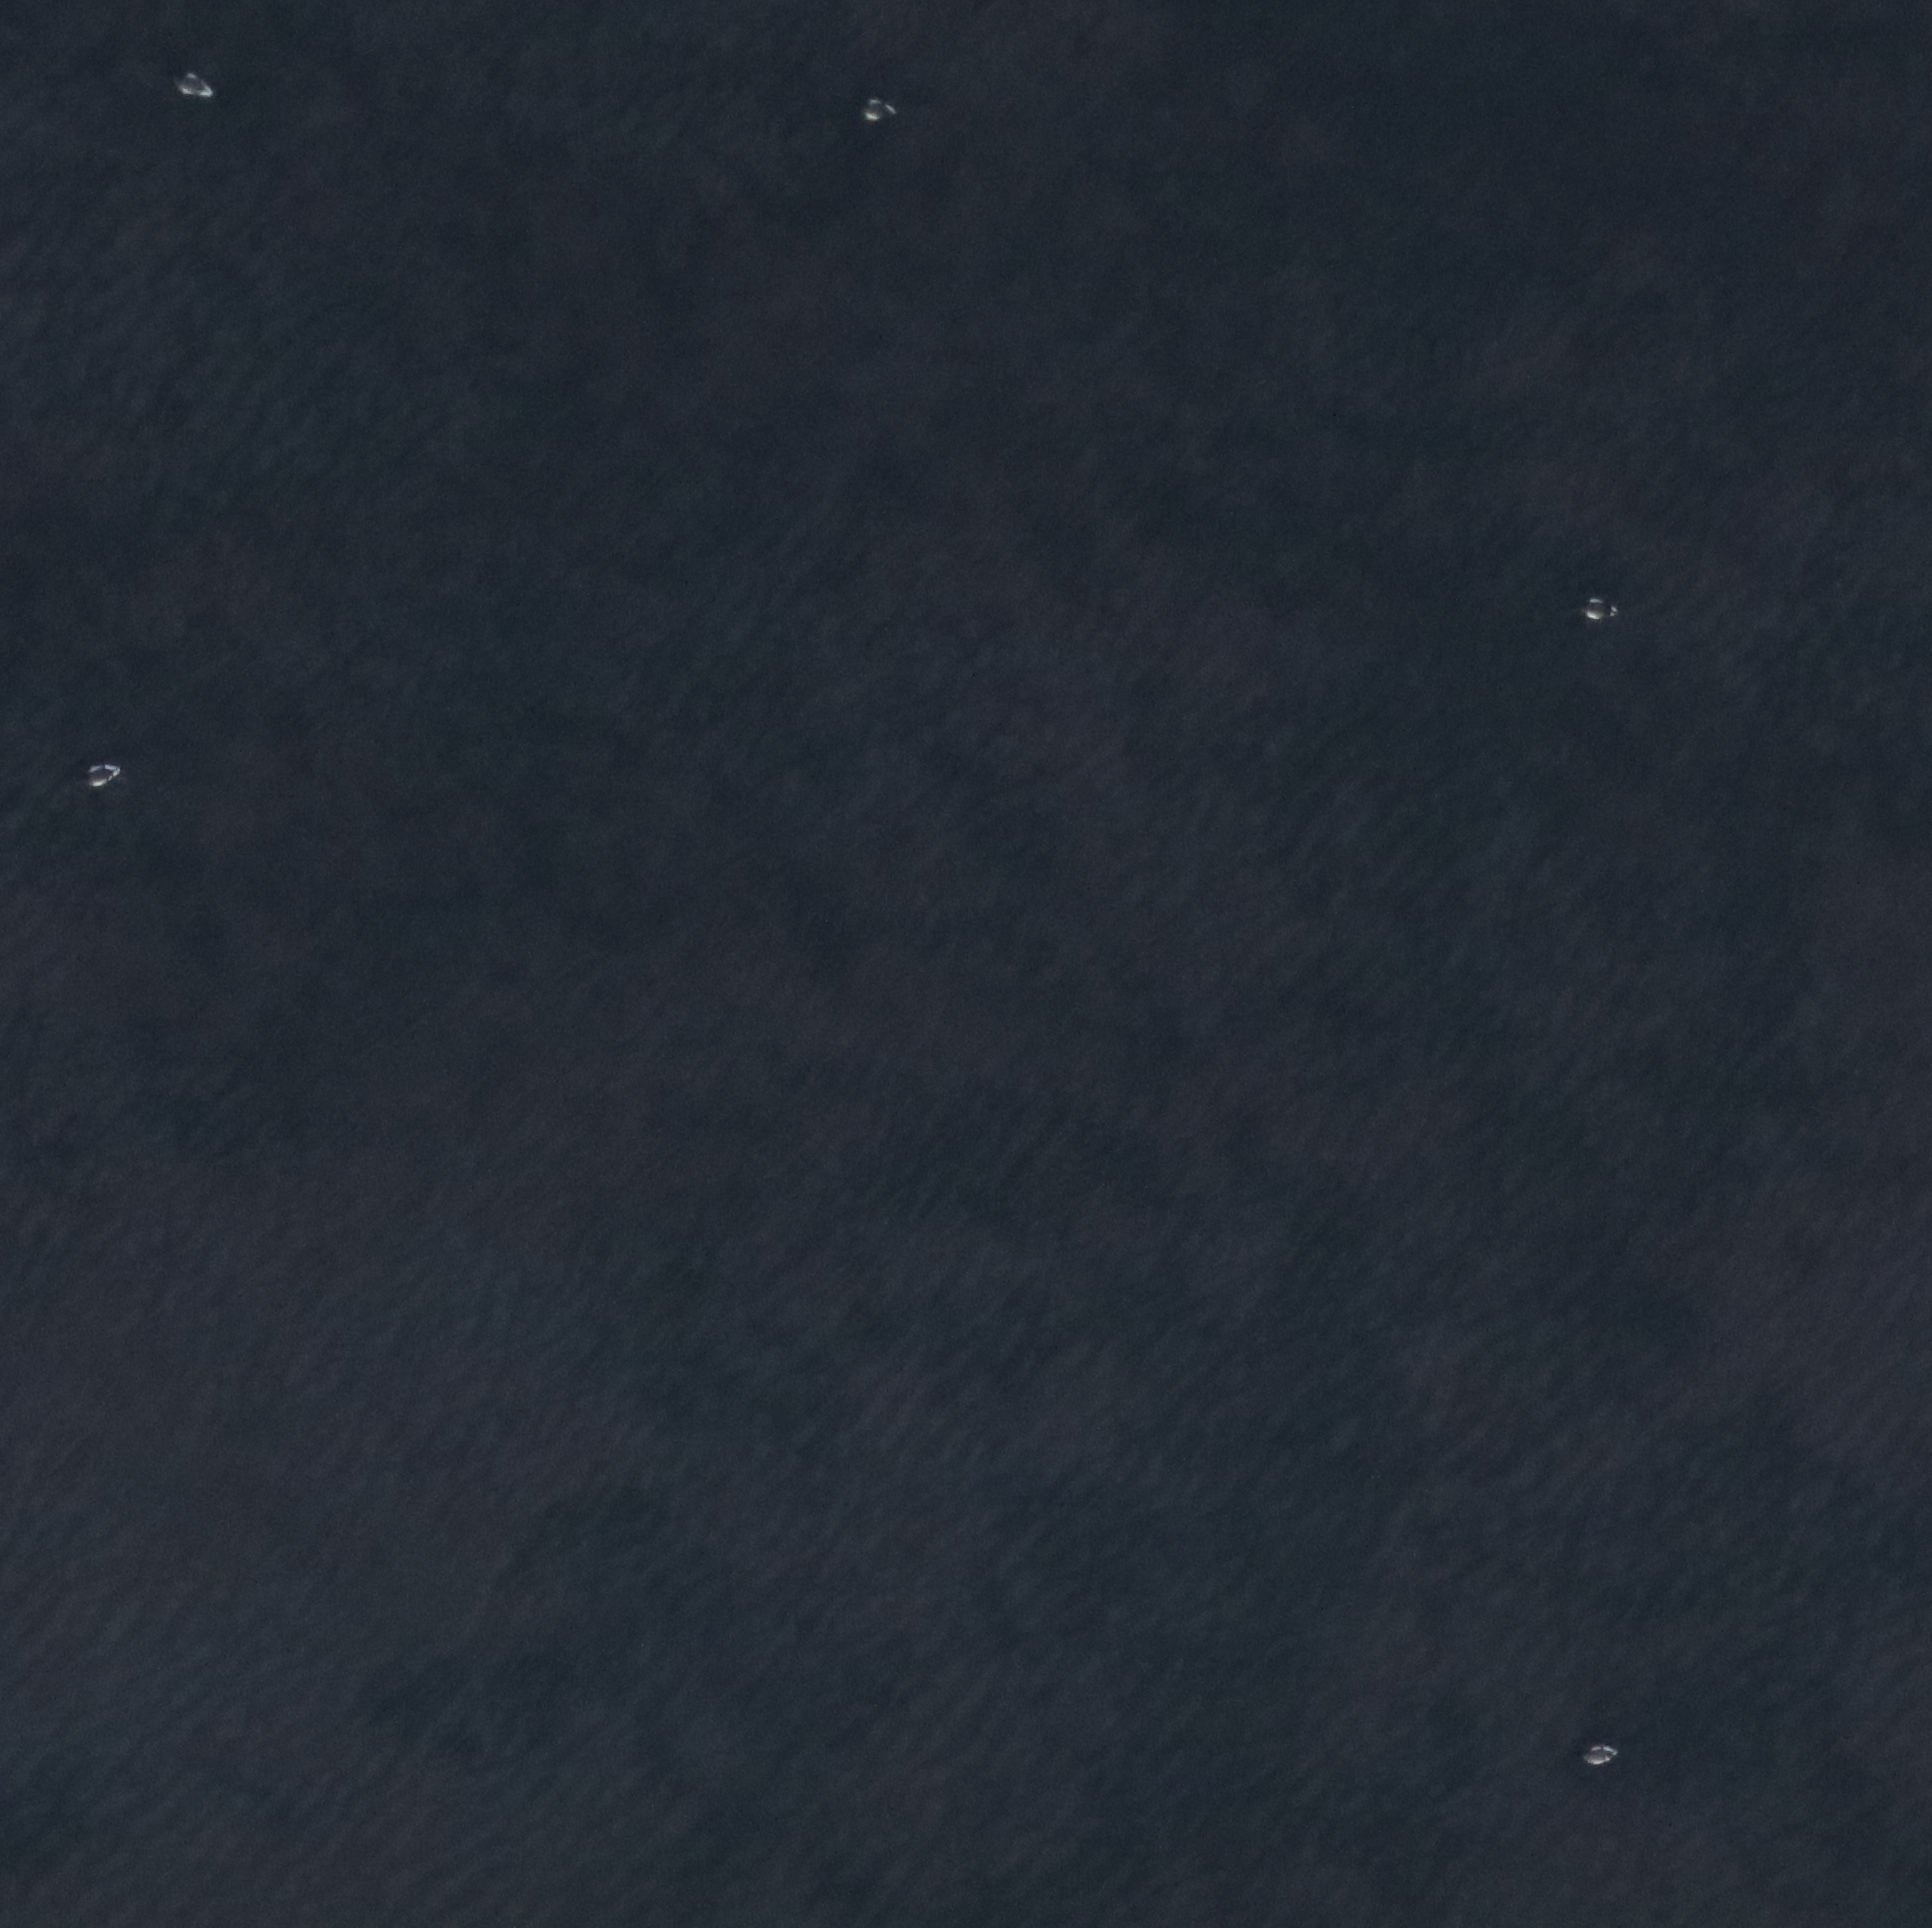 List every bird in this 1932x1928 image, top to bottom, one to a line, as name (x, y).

brant (193, 84)
brant (876, 109)
brant (1598, 608)
brant (98, 776)
brant (1597, 1754)